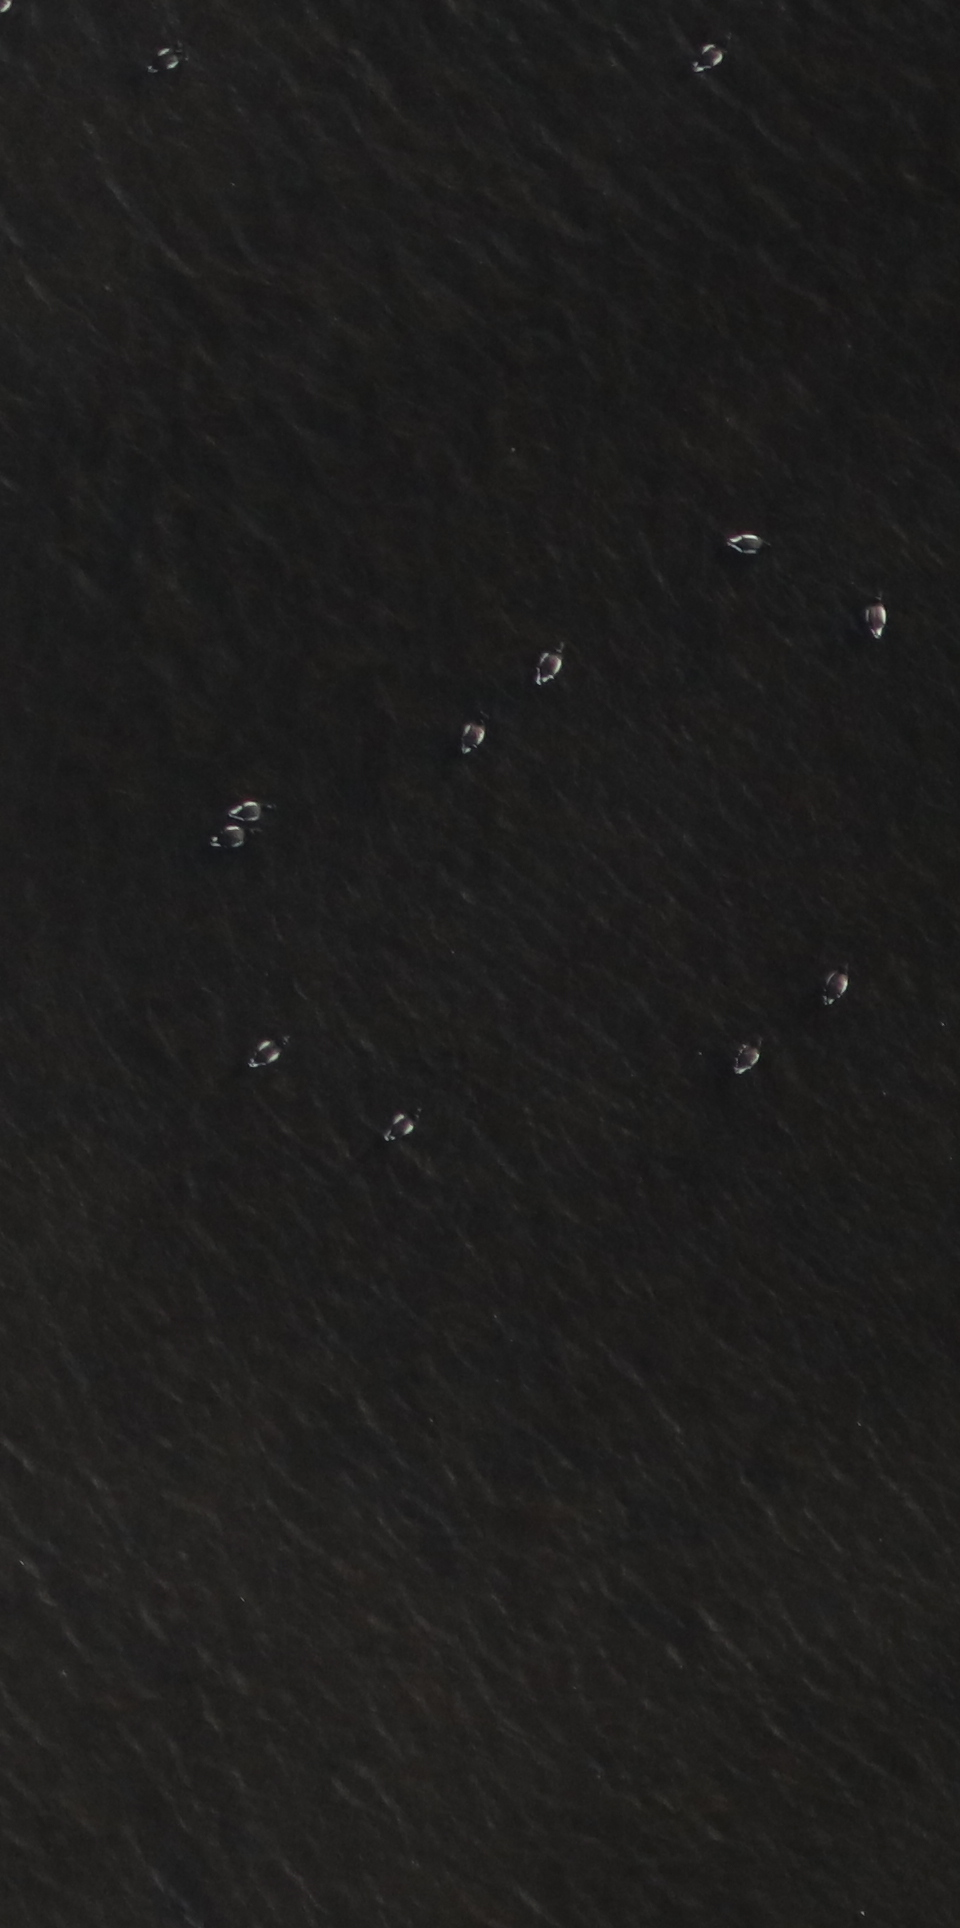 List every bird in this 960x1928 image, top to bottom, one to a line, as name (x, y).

brant (709, 57)
brant (168, 59)
brant (748, 544)
brant (875, 616)
brant (548, 666)
brant (473, 734)
brant (251, 814)
brant (234, 837)
brant (836, 984)
brant (266, 1053)
brant (745, 1055)
brant (401, 1126)